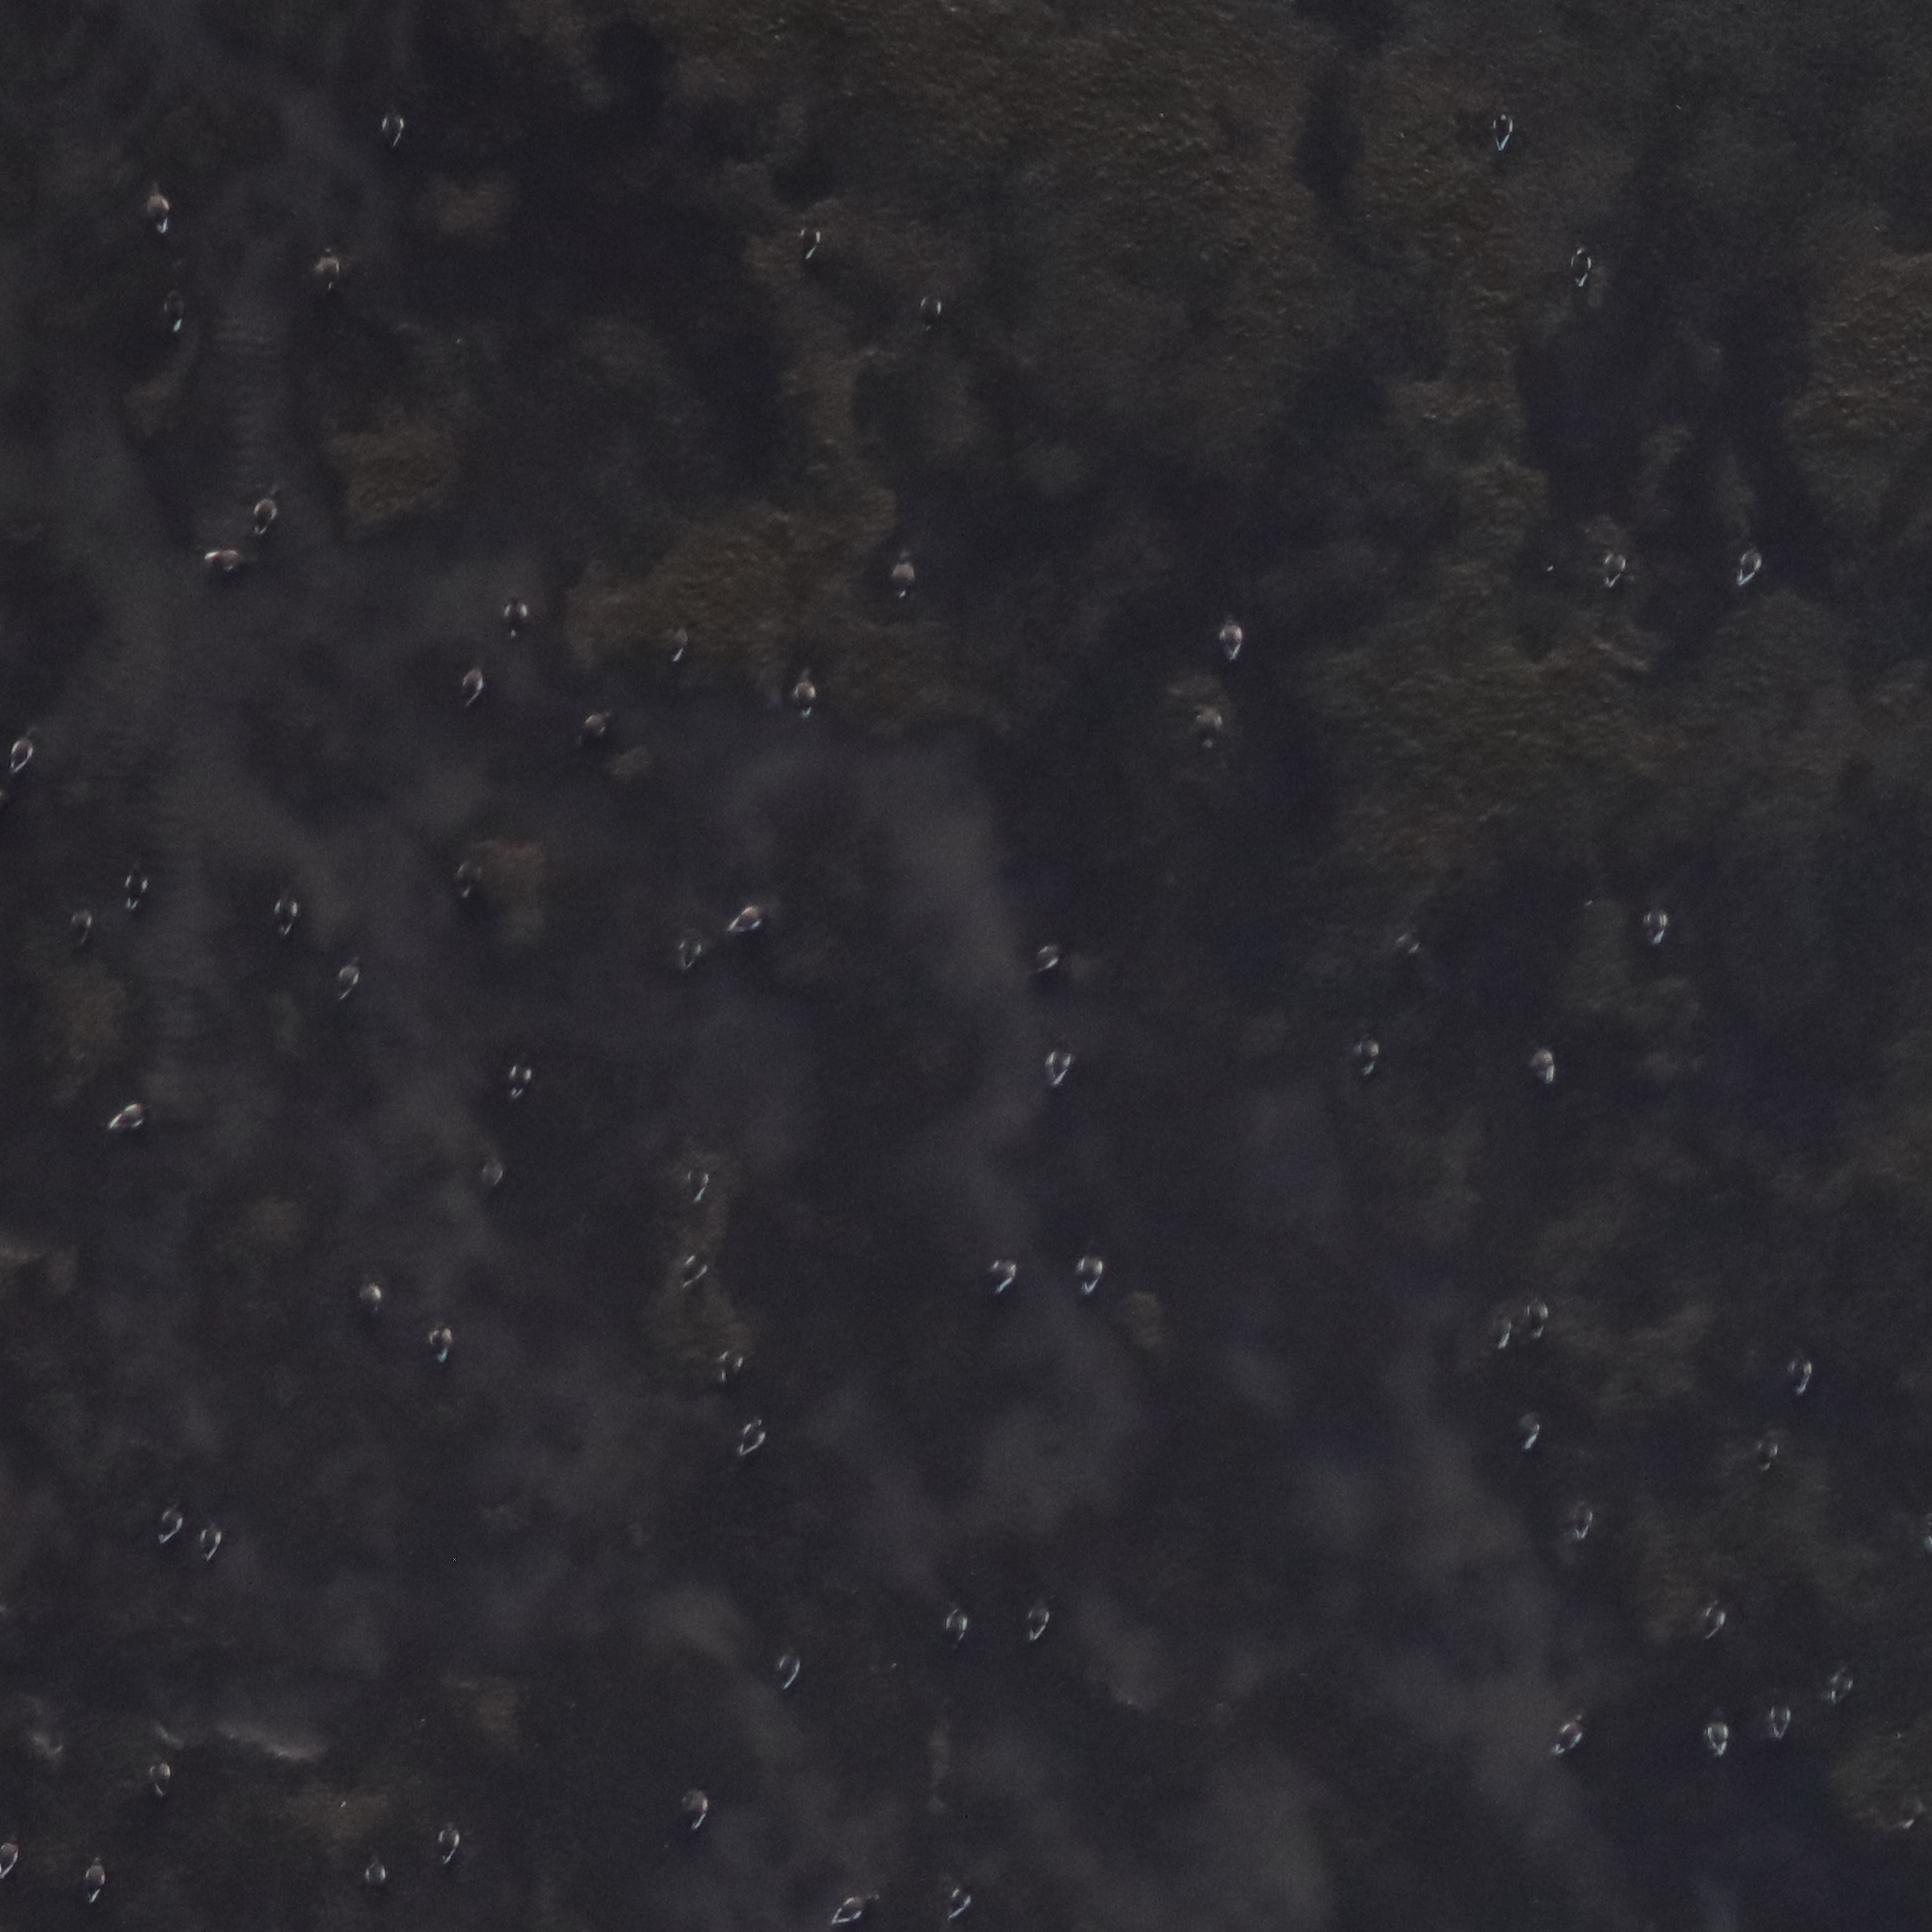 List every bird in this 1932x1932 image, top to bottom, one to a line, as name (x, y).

brant (394, 128)
brant (1503, 135)
brant (159, 210)
brant (809, 240)
brant (1583, 267)
brant (329, 271)
brant (931, 311)
brant (177, 312)
brant (263, 511)
brant (225, 558)
brant (1748, 564)
brant (1615, 567)
brant (907, 568)
brant (516, 613)
brant (1232, 636)
brant (475, 684)
brant (803, 693)
brant (595, 724)
brant (1213, 725)
brant (18, 749)
brant (470, 872)
brant (137, 890)
brant (287, 910)
brant (748, 918)
brant (81, 932)
brant (1412, 936)
brant (1657, 936)
brant (1053, 952)
brant (691, 954)
brant (347, 979)
brant (1369, 1053)
brant (1058, 1065)
brant (1552, 1072)
brant (519, 1079)
brant (131, 1116)
brant (699, 1175)
brant (488, 1176)
brant (1090, 1272)
brant (696, 1278)
brant (1004, 1278)
brant (371, 1294)
brant (1536, 1316)
brant (1496, 1330)
brant (440, 1337)
brant (731, 1367)
brant (1798, 1371)
brant (1534, 1430)
brant (752, 1436)
brant (1769, 1446)
brant (171, 1521)
brant (1582, 1523)
brant (212, 1545)
brant (1709, 1609)
brant (1038, 1620)
brant (956, 1627)
brant (784, 1657)
brant (1832, 1686)
brant (1788, 1722)
brant (1718, 1734)
brant (1570, 1735)
brant (159, 1771)
brant (696, 1807)
brant (1915, 1825)
brant (449, 1843)
brant (380, 1871)
brant (94, 1878)
brant (965, 1902)
brant (853, 1909)